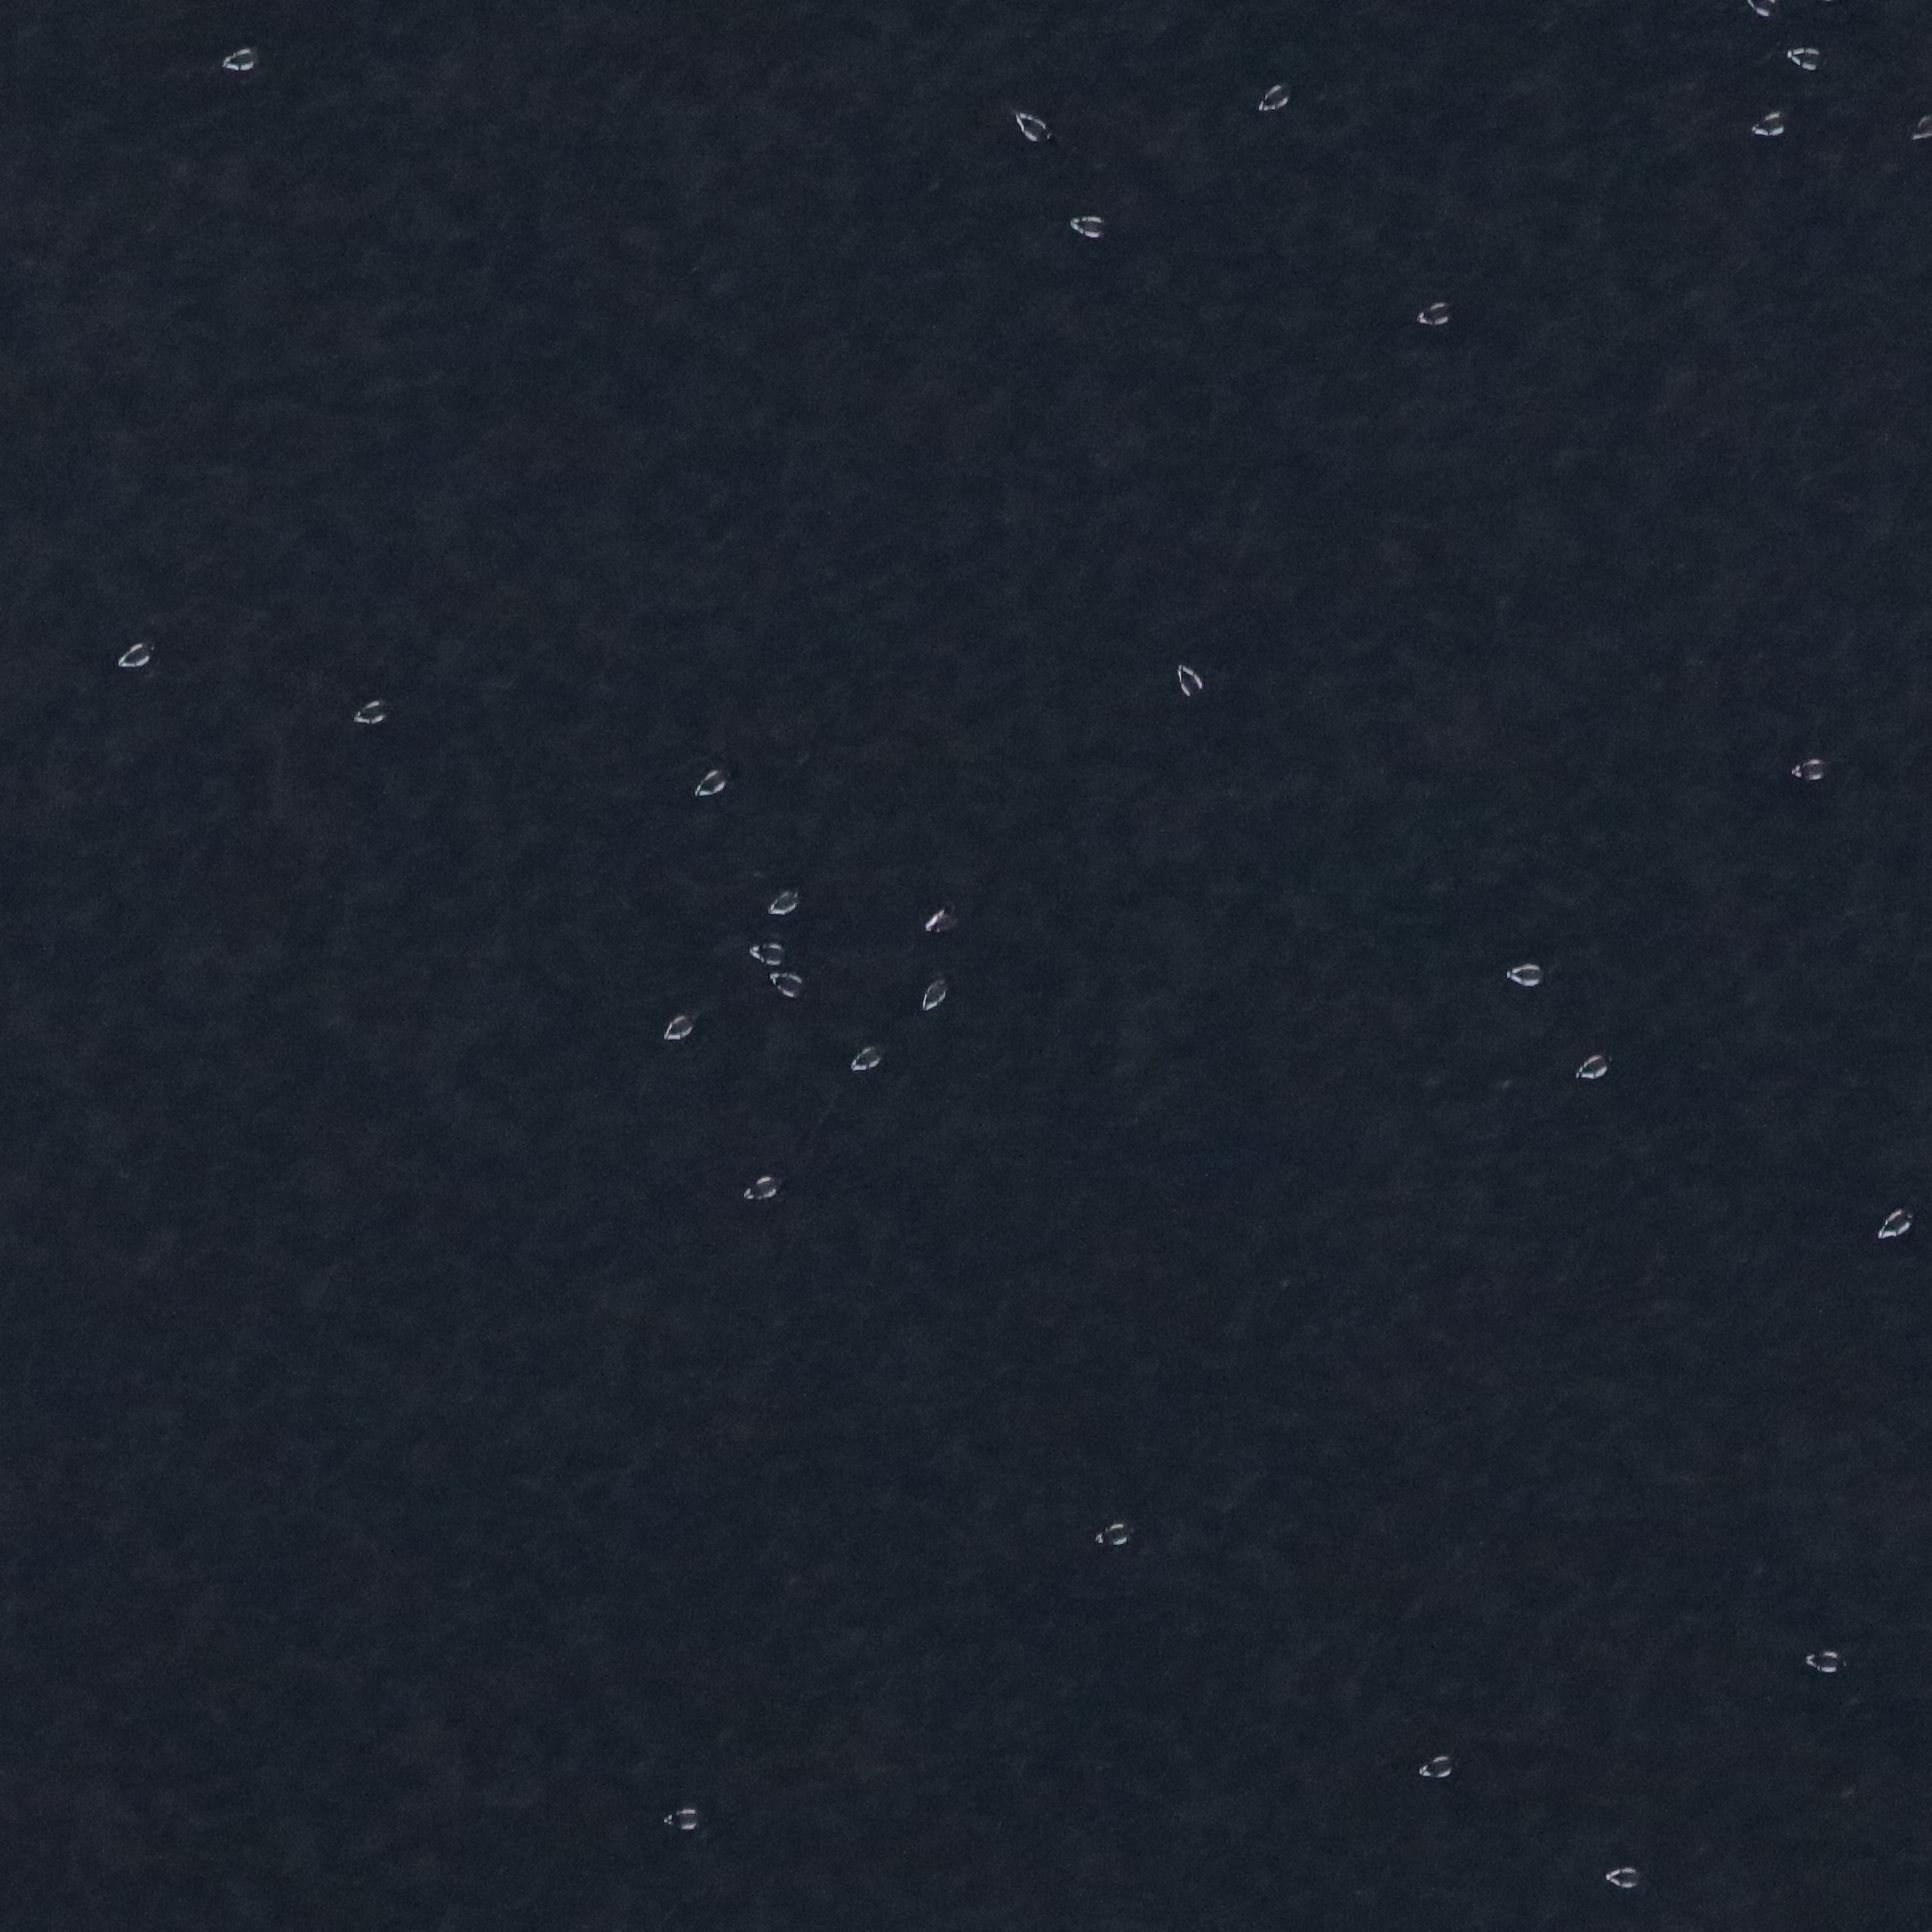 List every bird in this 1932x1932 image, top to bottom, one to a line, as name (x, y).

brant (1764, 5)
brant (242, 60)
brant (1808, 60)
brant (1274, 97)
brant (1771, 123)
brant (1927, 126)
brant (1033, 128)
brant (1089, 225)
brant (1435, 312)
brant (138, 654)
brant (1188, 682)
brant (372, 710)
brant (1812, 768)
brant (712, 781)
brant (786, 901)
brant (945, 921)
brant (771, 957)
brant (1528, 975)
brant (790, 984)
brant (936, 992)
brant (680, 1026)
brant (867, 1059)
brant (1594, 1067)
brant (765, 1188)
brant (1895, 1224)
brant (1114, 1535)
brant (1825, 1661)
brant (1437, 1767)
brant (685, 1821)
brant (1627, 1879)